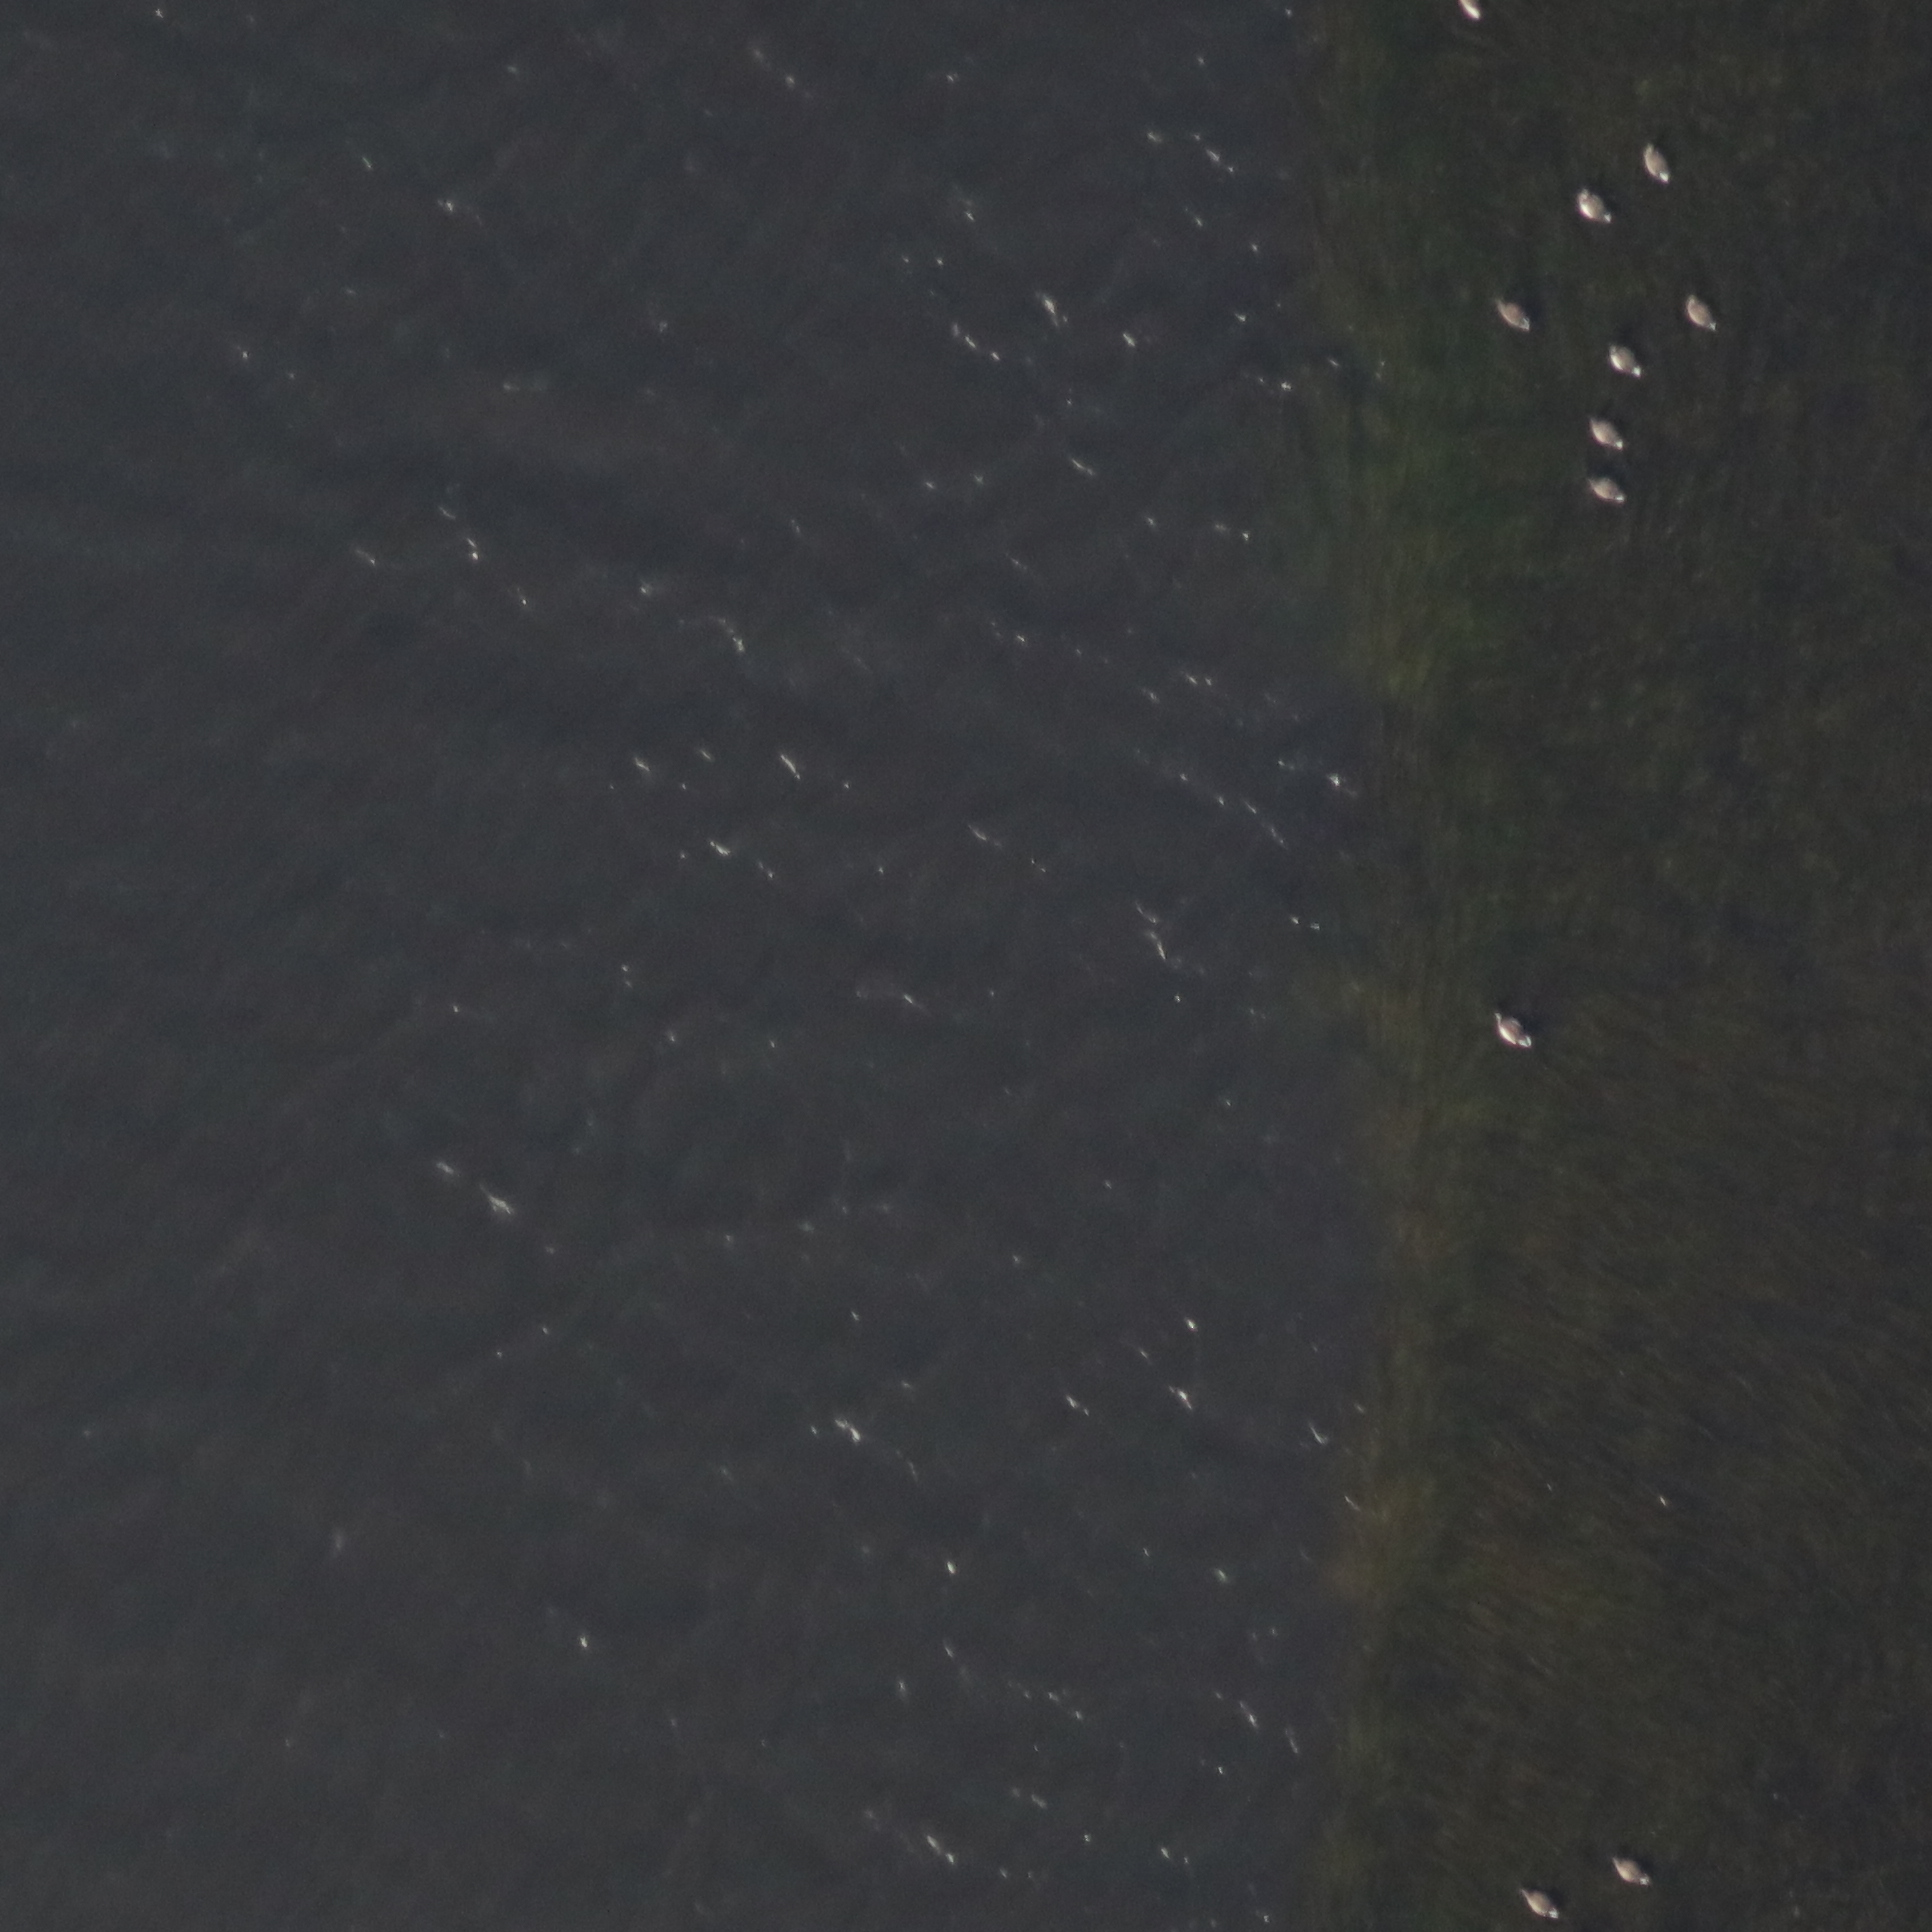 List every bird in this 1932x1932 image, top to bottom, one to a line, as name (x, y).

brant (1656, 162)
brant (1595, 207)
brant (1700, 312)
brant (1517, 318)
brant (1626, 361)
brant (1606, 432)
brant (1605, 487)
brant (1513, 1030)
brant (1631, 1868)
brant (1540, 1902)